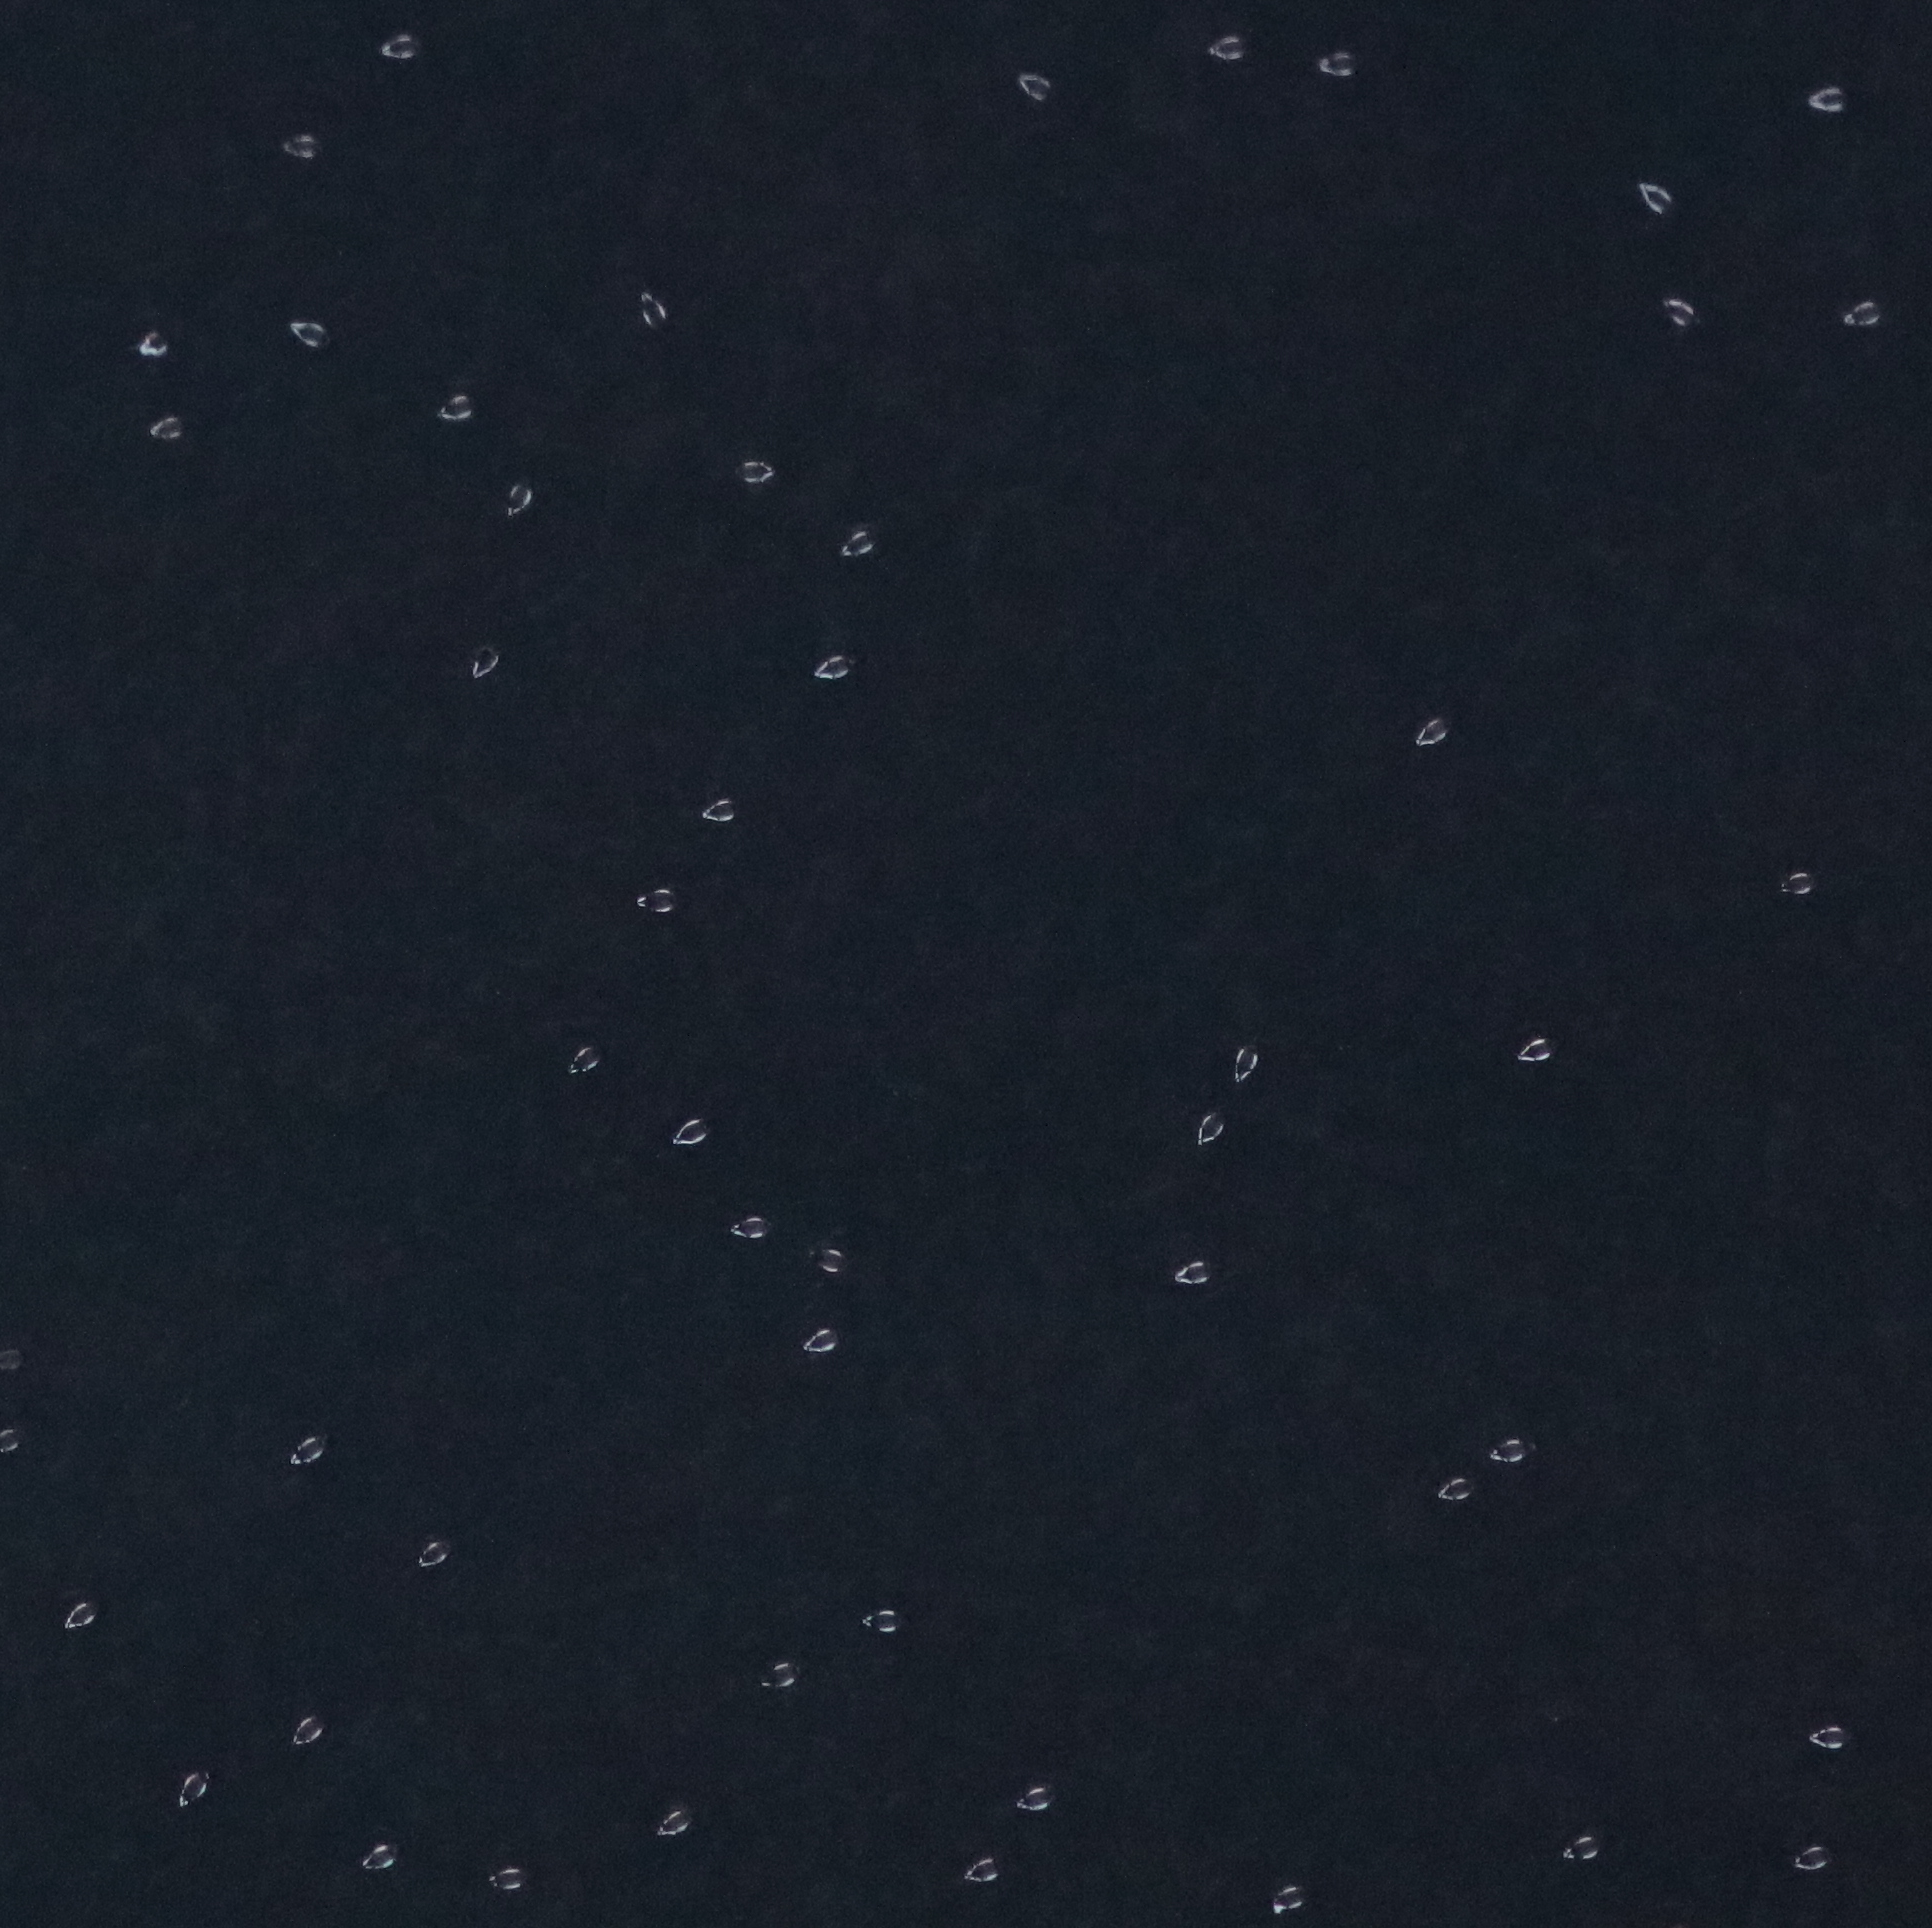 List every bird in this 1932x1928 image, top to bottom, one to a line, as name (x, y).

brant (403, 47)
brant (1231, 49)
brant (1341, 63)
brant (1038, 88)
brant (1831, 99)
brant (306, 145)
brant (1659, 201)
brant (653, 311)
brant (1679, 315)
brant (1866, 316)
brant (311, 335)
brant (157, 342)
brant (460, 407)
brant (169, 430)
brant (754, 472)
brant (520, 498)
brant (860, 541)
brant (485, 661)
brant (837, 668)
brant (1436, 731)
brant (722, 811)
brant (1800, 883)
brant (658, 902)
brant (1538, 1050)
brant (587, 1060)
brant (1246, 1063)
brant (1212, 1129)
brant (693, 1132)
brant (753, 1229)
brant (828, 1259)
brant (1197, 1273)
brant (823, 1340)
brant (8, 1360)
brant (5, 1440)
brant (310, 1450)
brant (1513, 1452)
brant (1458, 1489)
brant (434, 1553)
brant (82, 1616)
brant (885, 1621)
brant (782, 1676)
brant (309, 1730)
brant (1833, 1738)
brant (194, 1788)
brant (1037, 1799)
brant (676, 1823)
brant (1585, 1849)
brant (381, 1858)
brant (1815, 1858)
brant (984, 1872)
brant (509, 1879)
brant (1292, 1901)